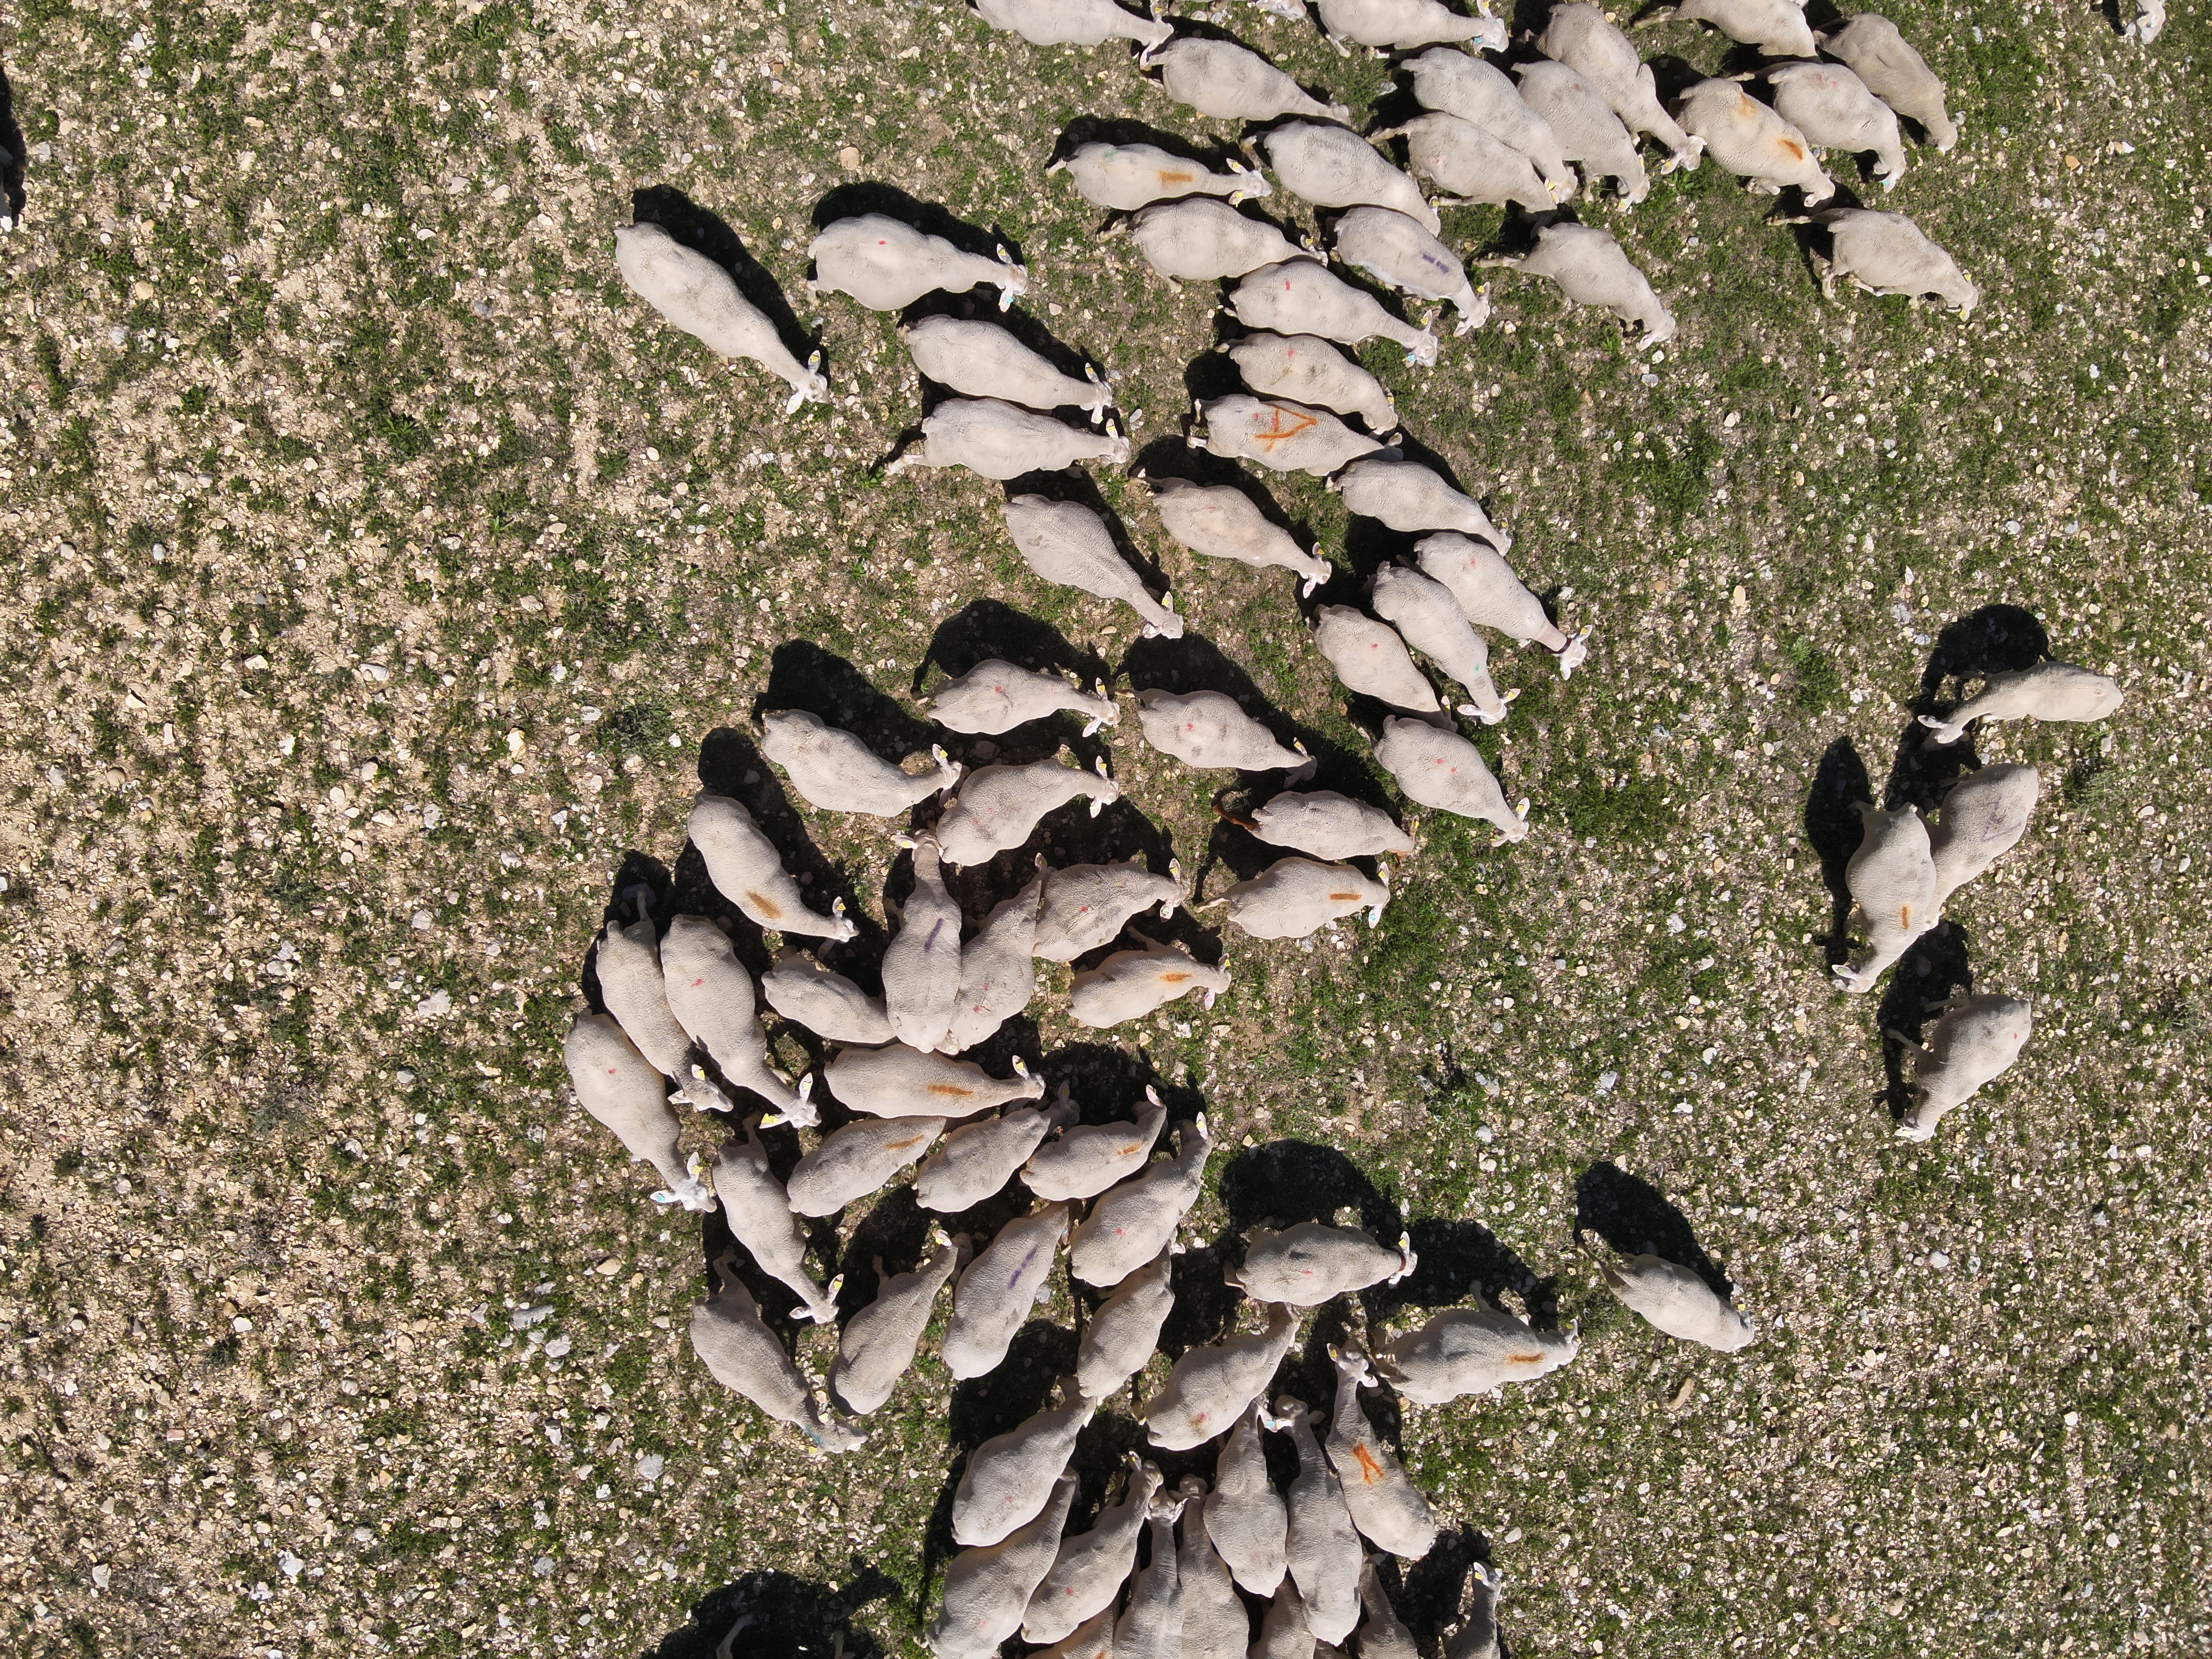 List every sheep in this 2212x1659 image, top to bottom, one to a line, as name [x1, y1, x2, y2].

sheep [968, 0, 1178, 71]
sheep [1209, 0, 1307, 23]
sheep [1304, 0, 1509, 58]
sheep [1634, 0, 1824, 66]
sheep [2090, 0, 2169, 46]
sheep [1512, 2, 1707, 175]
sheep [1814, 13, 1968, 156]
sheep [1149, 37, 1352, 130]
sheep [1387, 47, 1578, 205]
sheep [1511, 60, 1650, 213]
sheep [1727, 62, 1907, 194]
sheep [1670, 78, 1836, 216]
sheep [1365, 112, 1559, 241]
sheep [1241, 121, 1442, 240]
sheep [1046, 140, 1274, 212]
sheep [1096, 197, 1329, 292]
sheep [1325, 207, 1491, 337]
sheep [1766, 208, 1979, 322]
sheep [805, 212, 1030, 314]
sheep [613, 221, 830, 414]
sheep [1472, 223, 1676, 351]
sheep [1224, 260, 1439, 368]
sheep [904, 314, 1112, 432]
sheep [1213, 333, 1398, 440]
sheep [1187, 393, 1404, 476]
sheep [886, 397, 1131, 480]
sheep [1326, 458, 1511, 556]
sheep [1129, 476, 1333, 599]
sheep [999, 493, 1183, 639]
sheep [1396, 533, 1593, 681]
sheep [1360, 560, 1521, 725]
sheep [1305, 603, 1459, 733]
sheep [912, 659, 1122, 738]
sheep [1916, 661, 2124, 754]
sheep [1104, 685, 1317, 790]
sheep [752, 708, 971, 818]
sheep [1350, 715, 1529, 847]
sheep [935, 755, 1119, 867]
sheep [1916, 762, 2039, 935]
sheep [1212, 789, 1421, 870]
sheep [687, 795, 861, 962]
sheep [1832, 802, 1936, 993]
sheep [881, 828, 963, 1054]
sheep [935, 852, 1059, 1057]
sheep [1194, 856, 1390, 939]
sheep [1032, 857, 1187, 963]
sheep [596, 888, 734, 1112]
sheep [660, 914, 822, 1129]
sheep [1064, 926, 1232, 1030]
sheep [762, 945, 897, 1044]
sheep [1886, 995, 2032, 1143]
sheep [564, 1007, 716, 1212]
sheep [823, 1042, 1046, 1118]
sheep [911, 1081, 1080, 1213]
sheep [1019, 1084, 1169, 1201]
sheep [711, 1109, 844, 1325]
sheep [1061, 1112, 1216, 1288]
sheep [787, 1114, 973, 1218]
sheep [943, 1199, 1090, 1381]
sheep [1223, 1220, 1417, 1307]
sheep [1077, 1226, 1185, 1397]
sheep [828, 1229, 973, 1417]
sheep [1577, 1240, 1756, 1352]
sheep [689, 1247, 869, 1456]
sheep [1368, 1281, 1580, 1404]
sheep [1131, 1302, 1302, 1452]
sheep [1326, 1340, 1438, 1559]
sheep [950, 1375, 1103, 1547]
sheep [1203, 1388, 1288, 1598]
sheep [1274, 1394, 1364, 1646]
sheep [1021, 1451, 1164, 1644]
sheep [911, 1464, 1082, 1659]
sheep [1168, 1474, 1250, 1659]
sheep [1113, 1487, 1185, 1659]
sheep [1352, 1544, 1419, 1659]
sheep [1433, 1559, 1503, 1659]
sheep [1247, 1570, 1317, 1659]
sheep [1025, 1602, 1120, 1659]